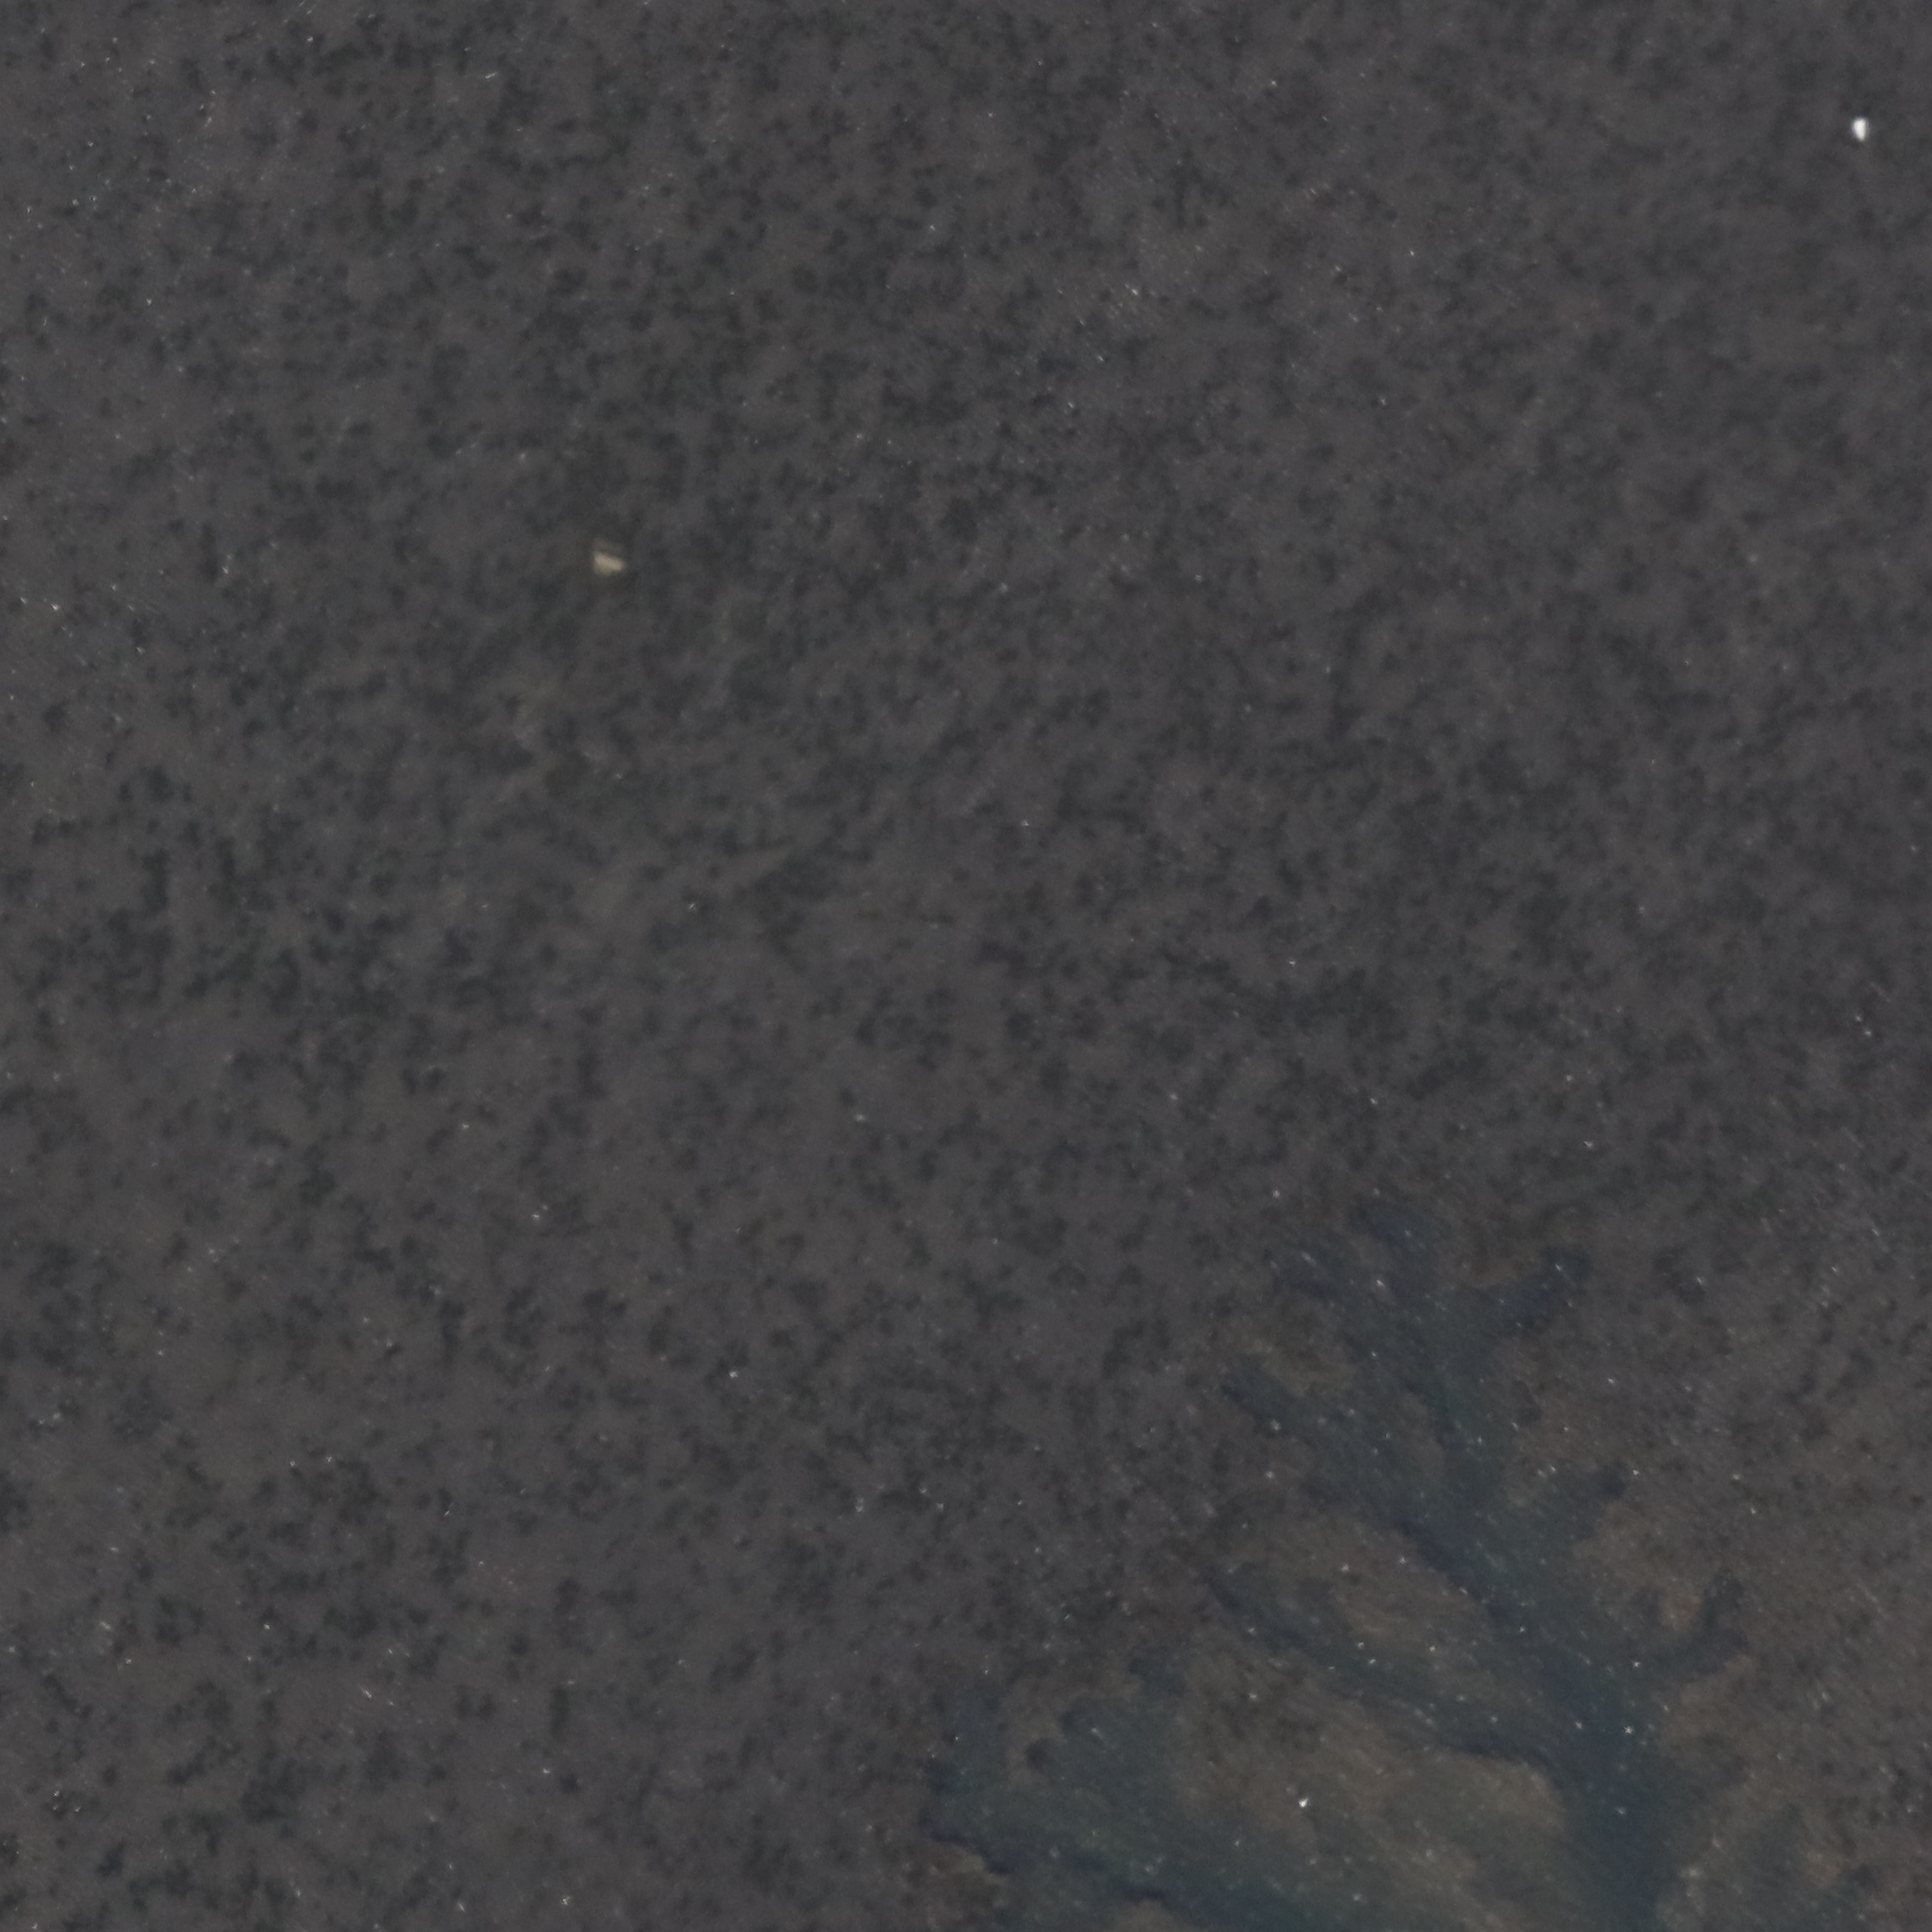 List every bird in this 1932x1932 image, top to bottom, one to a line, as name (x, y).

gull (1860, 131)